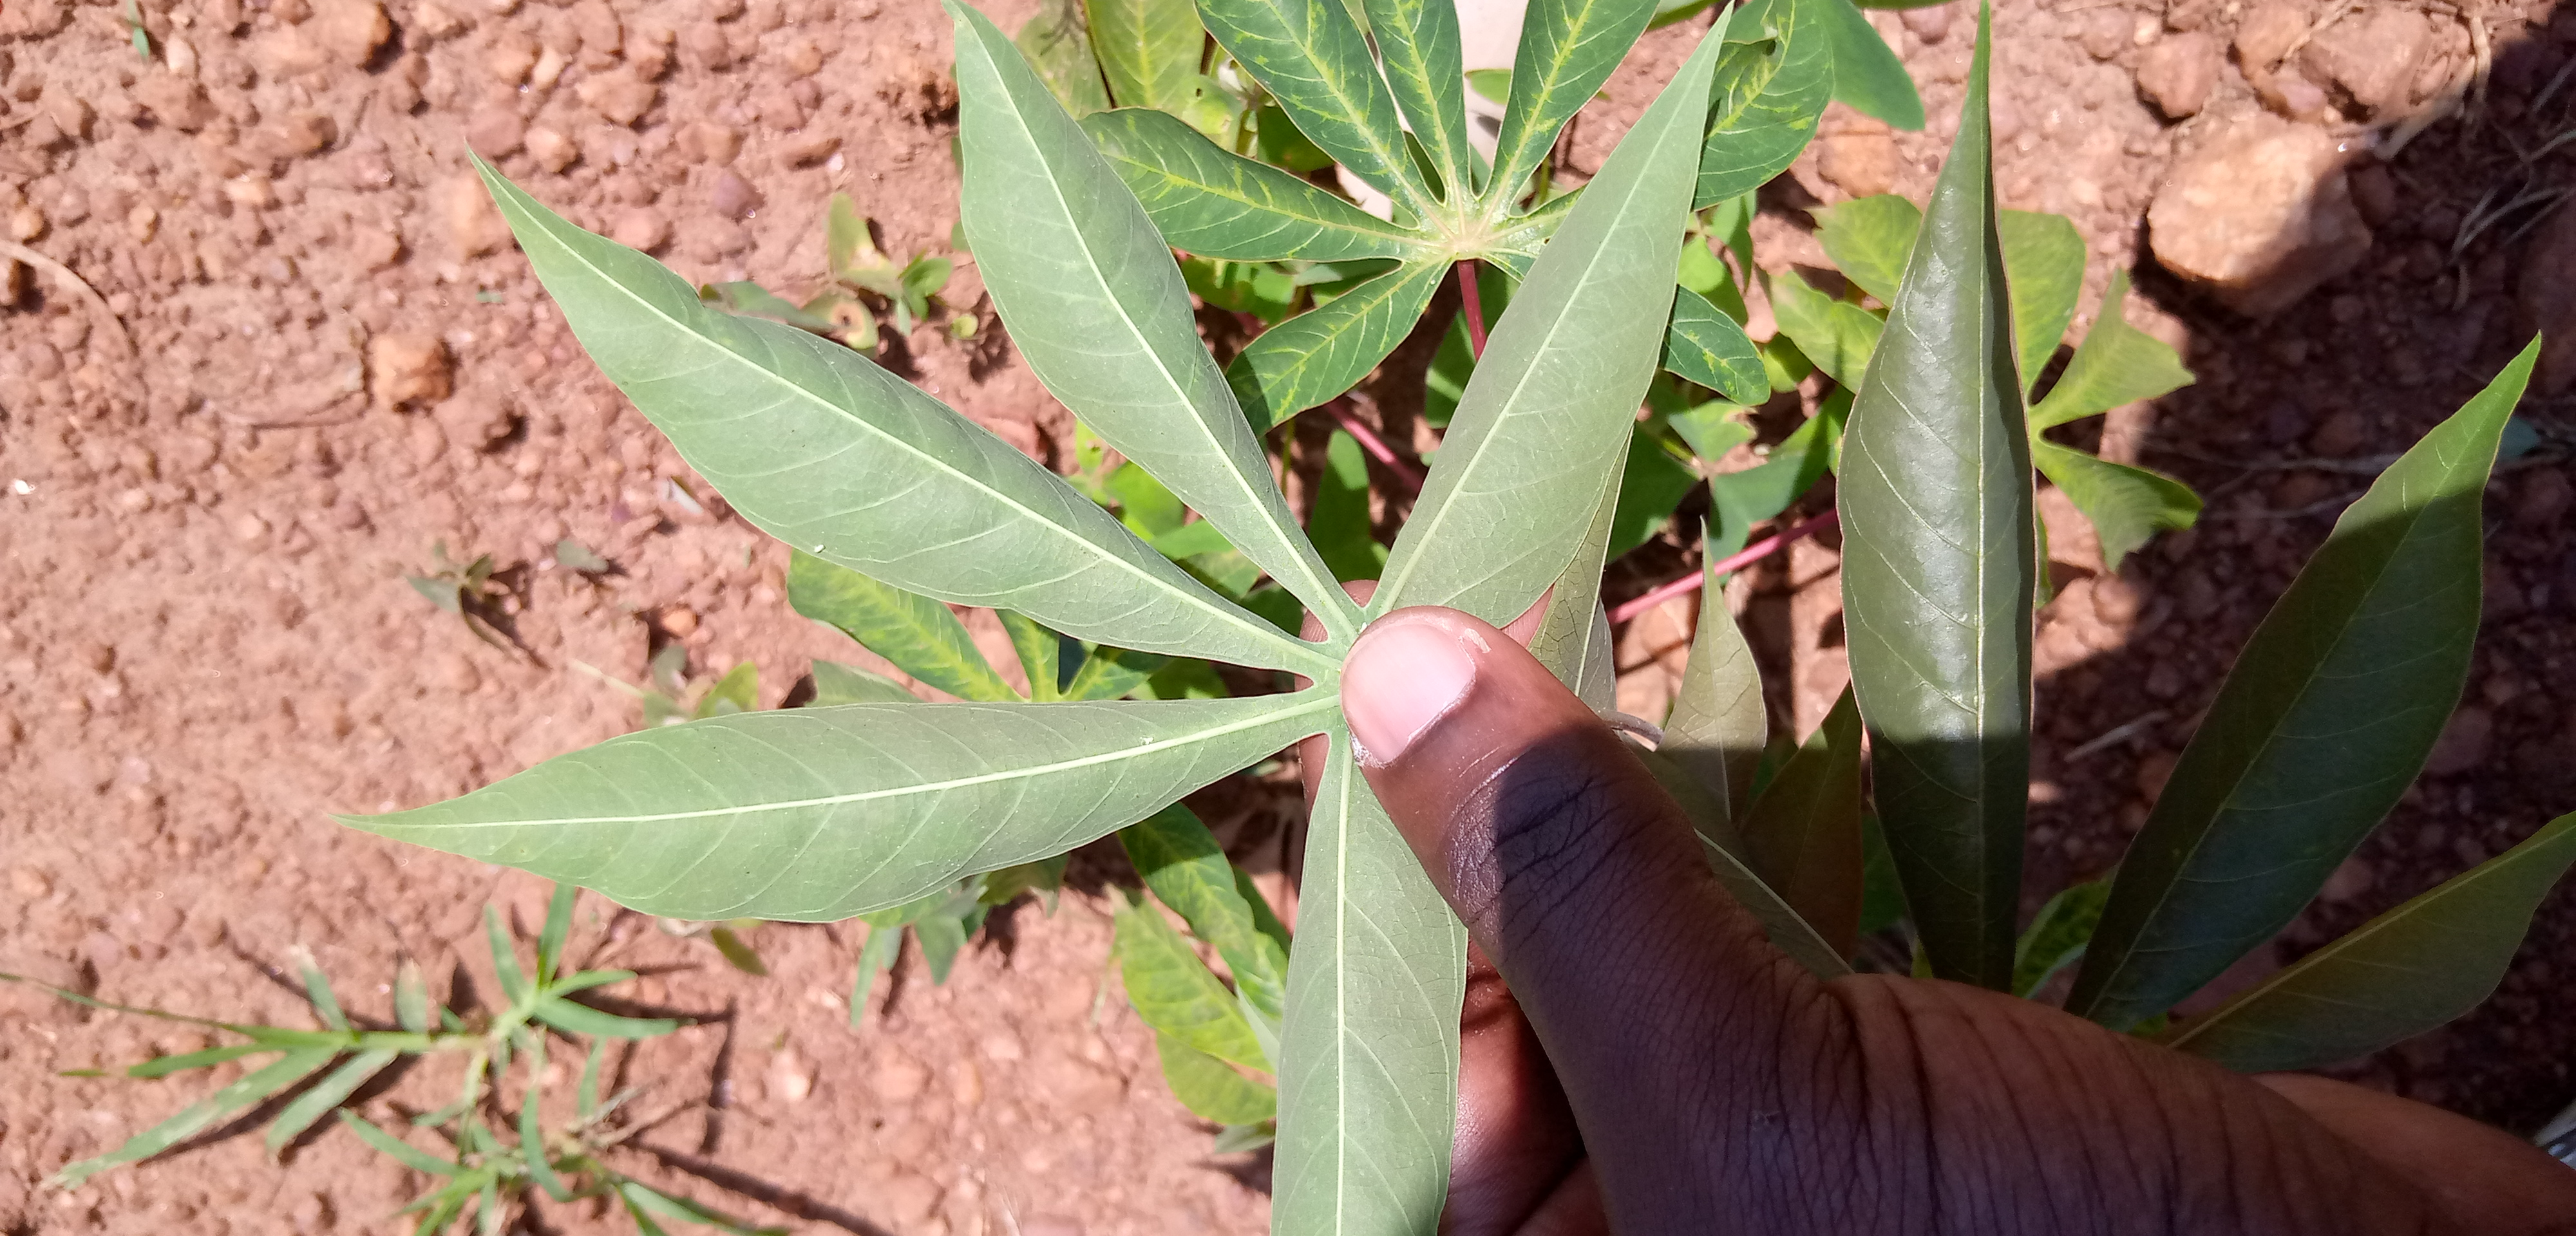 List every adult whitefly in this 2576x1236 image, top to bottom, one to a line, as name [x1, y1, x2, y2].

whitefly [813, 539, 827, 562]